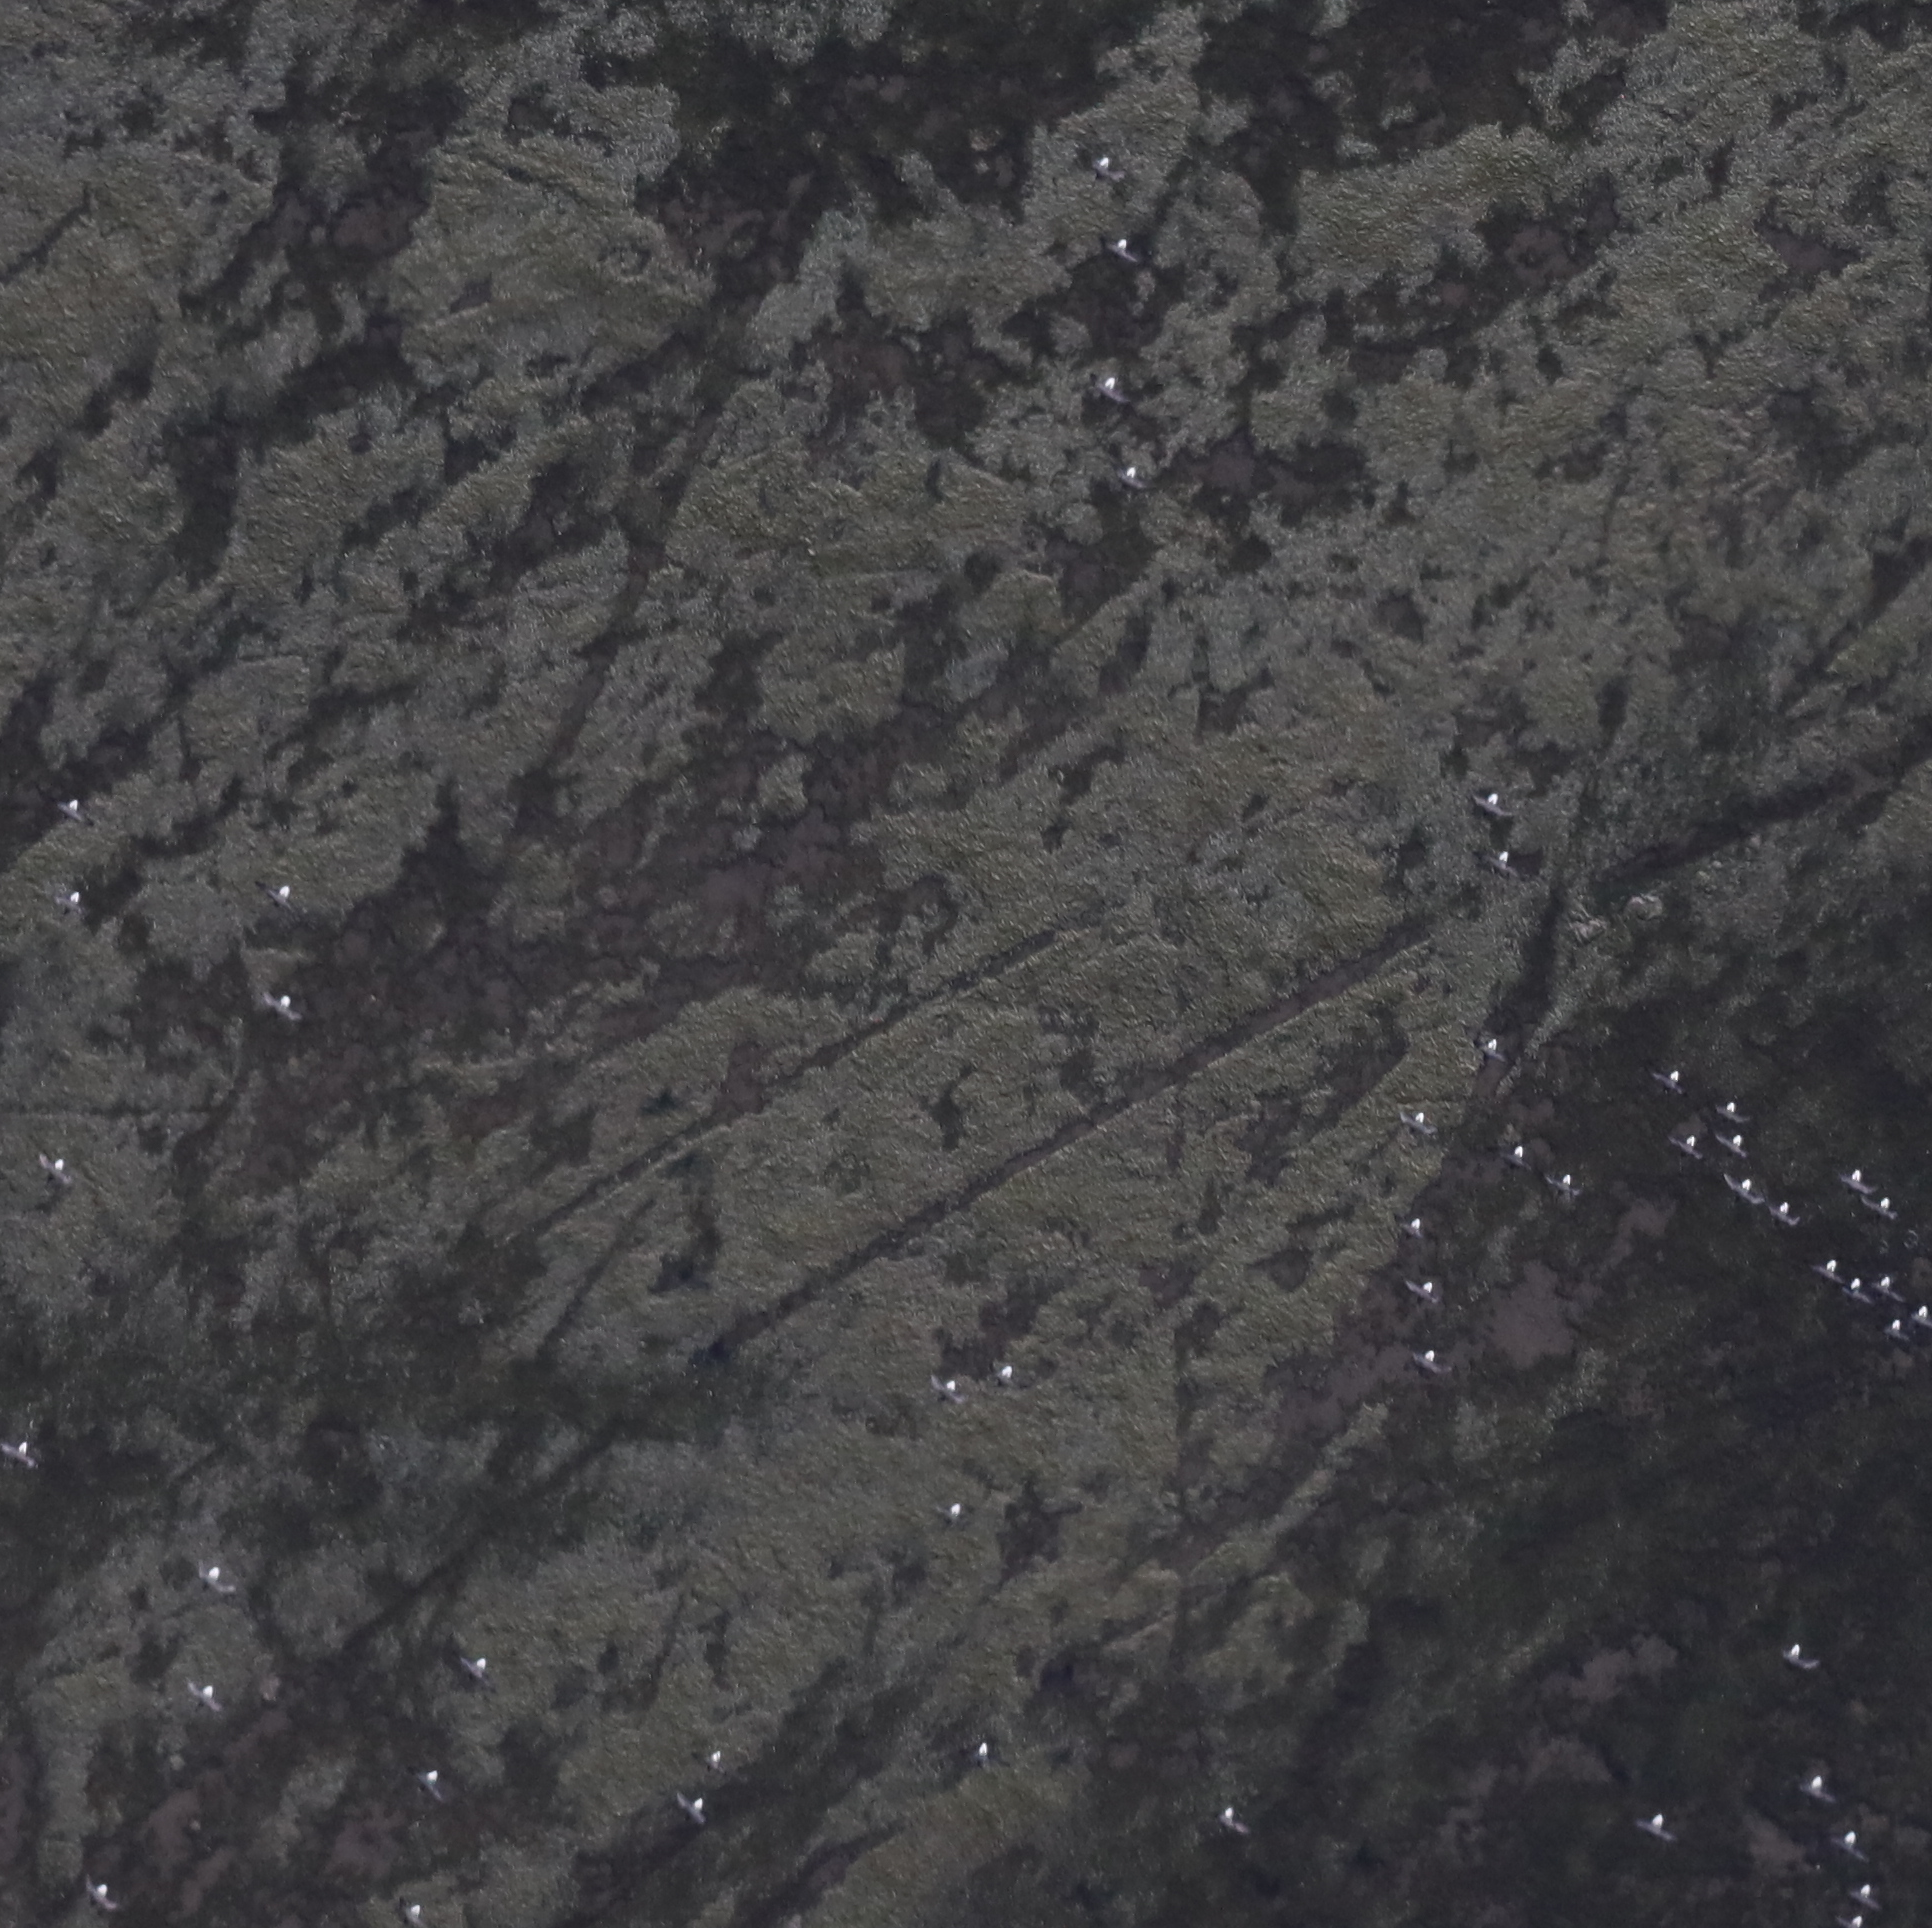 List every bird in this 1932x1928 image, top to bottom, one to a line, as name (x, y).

brant (1101, 168)
brant (1122, 252)
brant (1109, 399)
brant (1127, 477)
brant (1488, 806)
brant (72, 813)
brant (1502, 864)
brant (279, 898)
brant (75, 914)
brant (280, 1003)
brant (1488, 1044)
brant (1669, 1079)
brant (1727, 1112)
brant (1418, 1132)
brant (1688, 1147)
brant (1735, 1147)
brant (1518, 1164)
brant (46, 1172)
brant (1845, 1182)
brant (1569, 1191)
brant (1743, 1194)
brant (1875, 1206)
brant (1779, 1212)
brant (1415, 1230)
brant (1828, 1272)
brant (1893, 1286)
brant (1427, 1295)
brant (1862, 1297)
brant (1926, 1314)
brant (1893, 1333)
brant (1429, 1361)
brant (1005, 1374)
brant (944, 1390)
brant (19, 1454)
brant (954, 1517)
brant (208, 1580)
brant (1797, 1663)
brant (475, 1668)
brant (208, 1699)
brant (982, 1758)
brant (712, 1762)
brant (426, 1783)
brant (1815, 1792)
brant (692, 1812)
brant (1225, 1821)
brant (1656, 1821)
brant (1847, 1840)
brant (102, 1897)
brant (1861, 1900)
brant (408, 1912)
brant (1856, 1925)